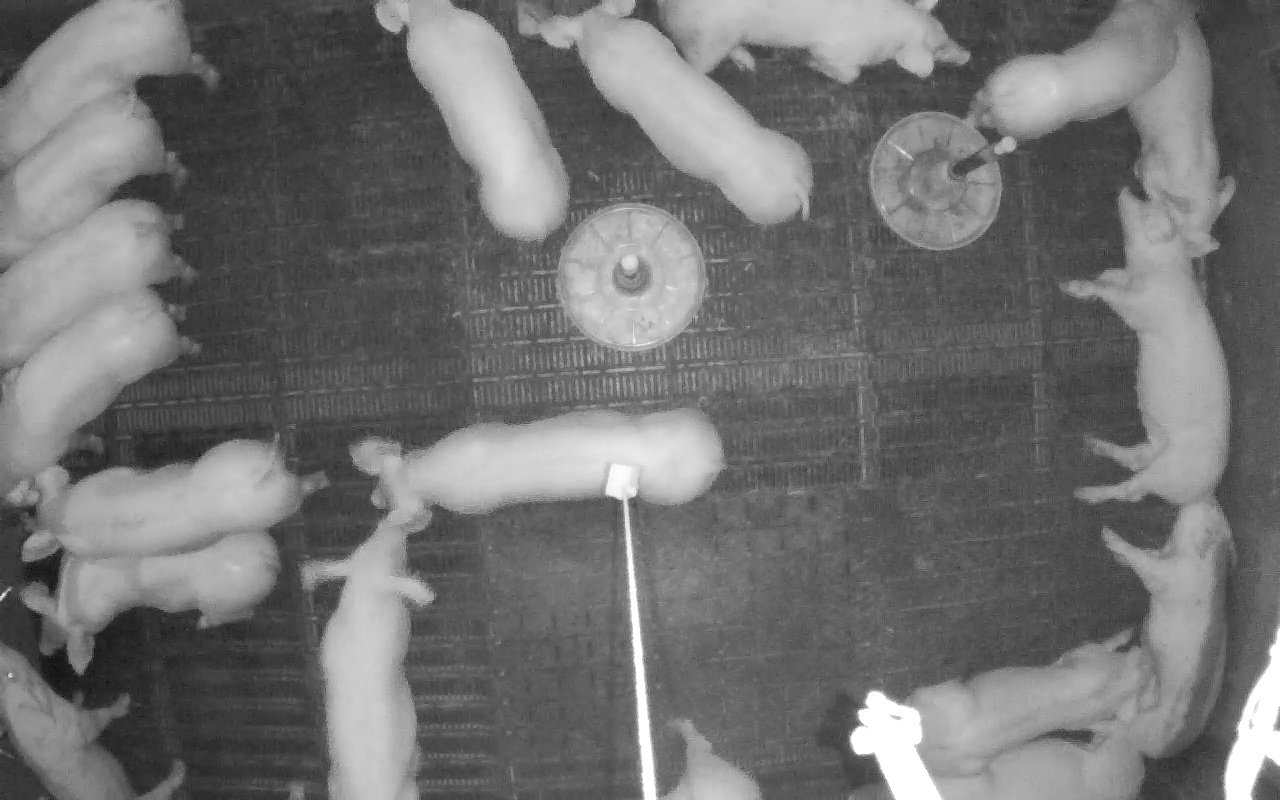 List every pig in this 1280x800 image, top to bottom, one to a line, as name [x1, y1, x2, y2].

pig [372, 0, 569, 247]
pig [541, 0, 814, 227]
pig [655, 0, 969, 85]
pig [3, 2, 224, 174]
pig [965, 3, 1199, 142]
pig [1126, 14, 1236, 236]
pig [2, 83, 189, 270]
pig [1061, 188, 1234, 508]
pig [0, 197, 196, 369]
pig [0, 288, 205, 507]
pig [350, 408, 726, 536]
pig [19, 429, 331, 566]
pig [1084, 492, 1239, 757]
pig [298, 522, 435, 796]
pig [15, 529, 285, 677]
pig [899, 627, 1162, 777]
pig [3, 645, 186, 798]
pig [658, 718, 765, 799]
pig [849, 733, 1147, 799]